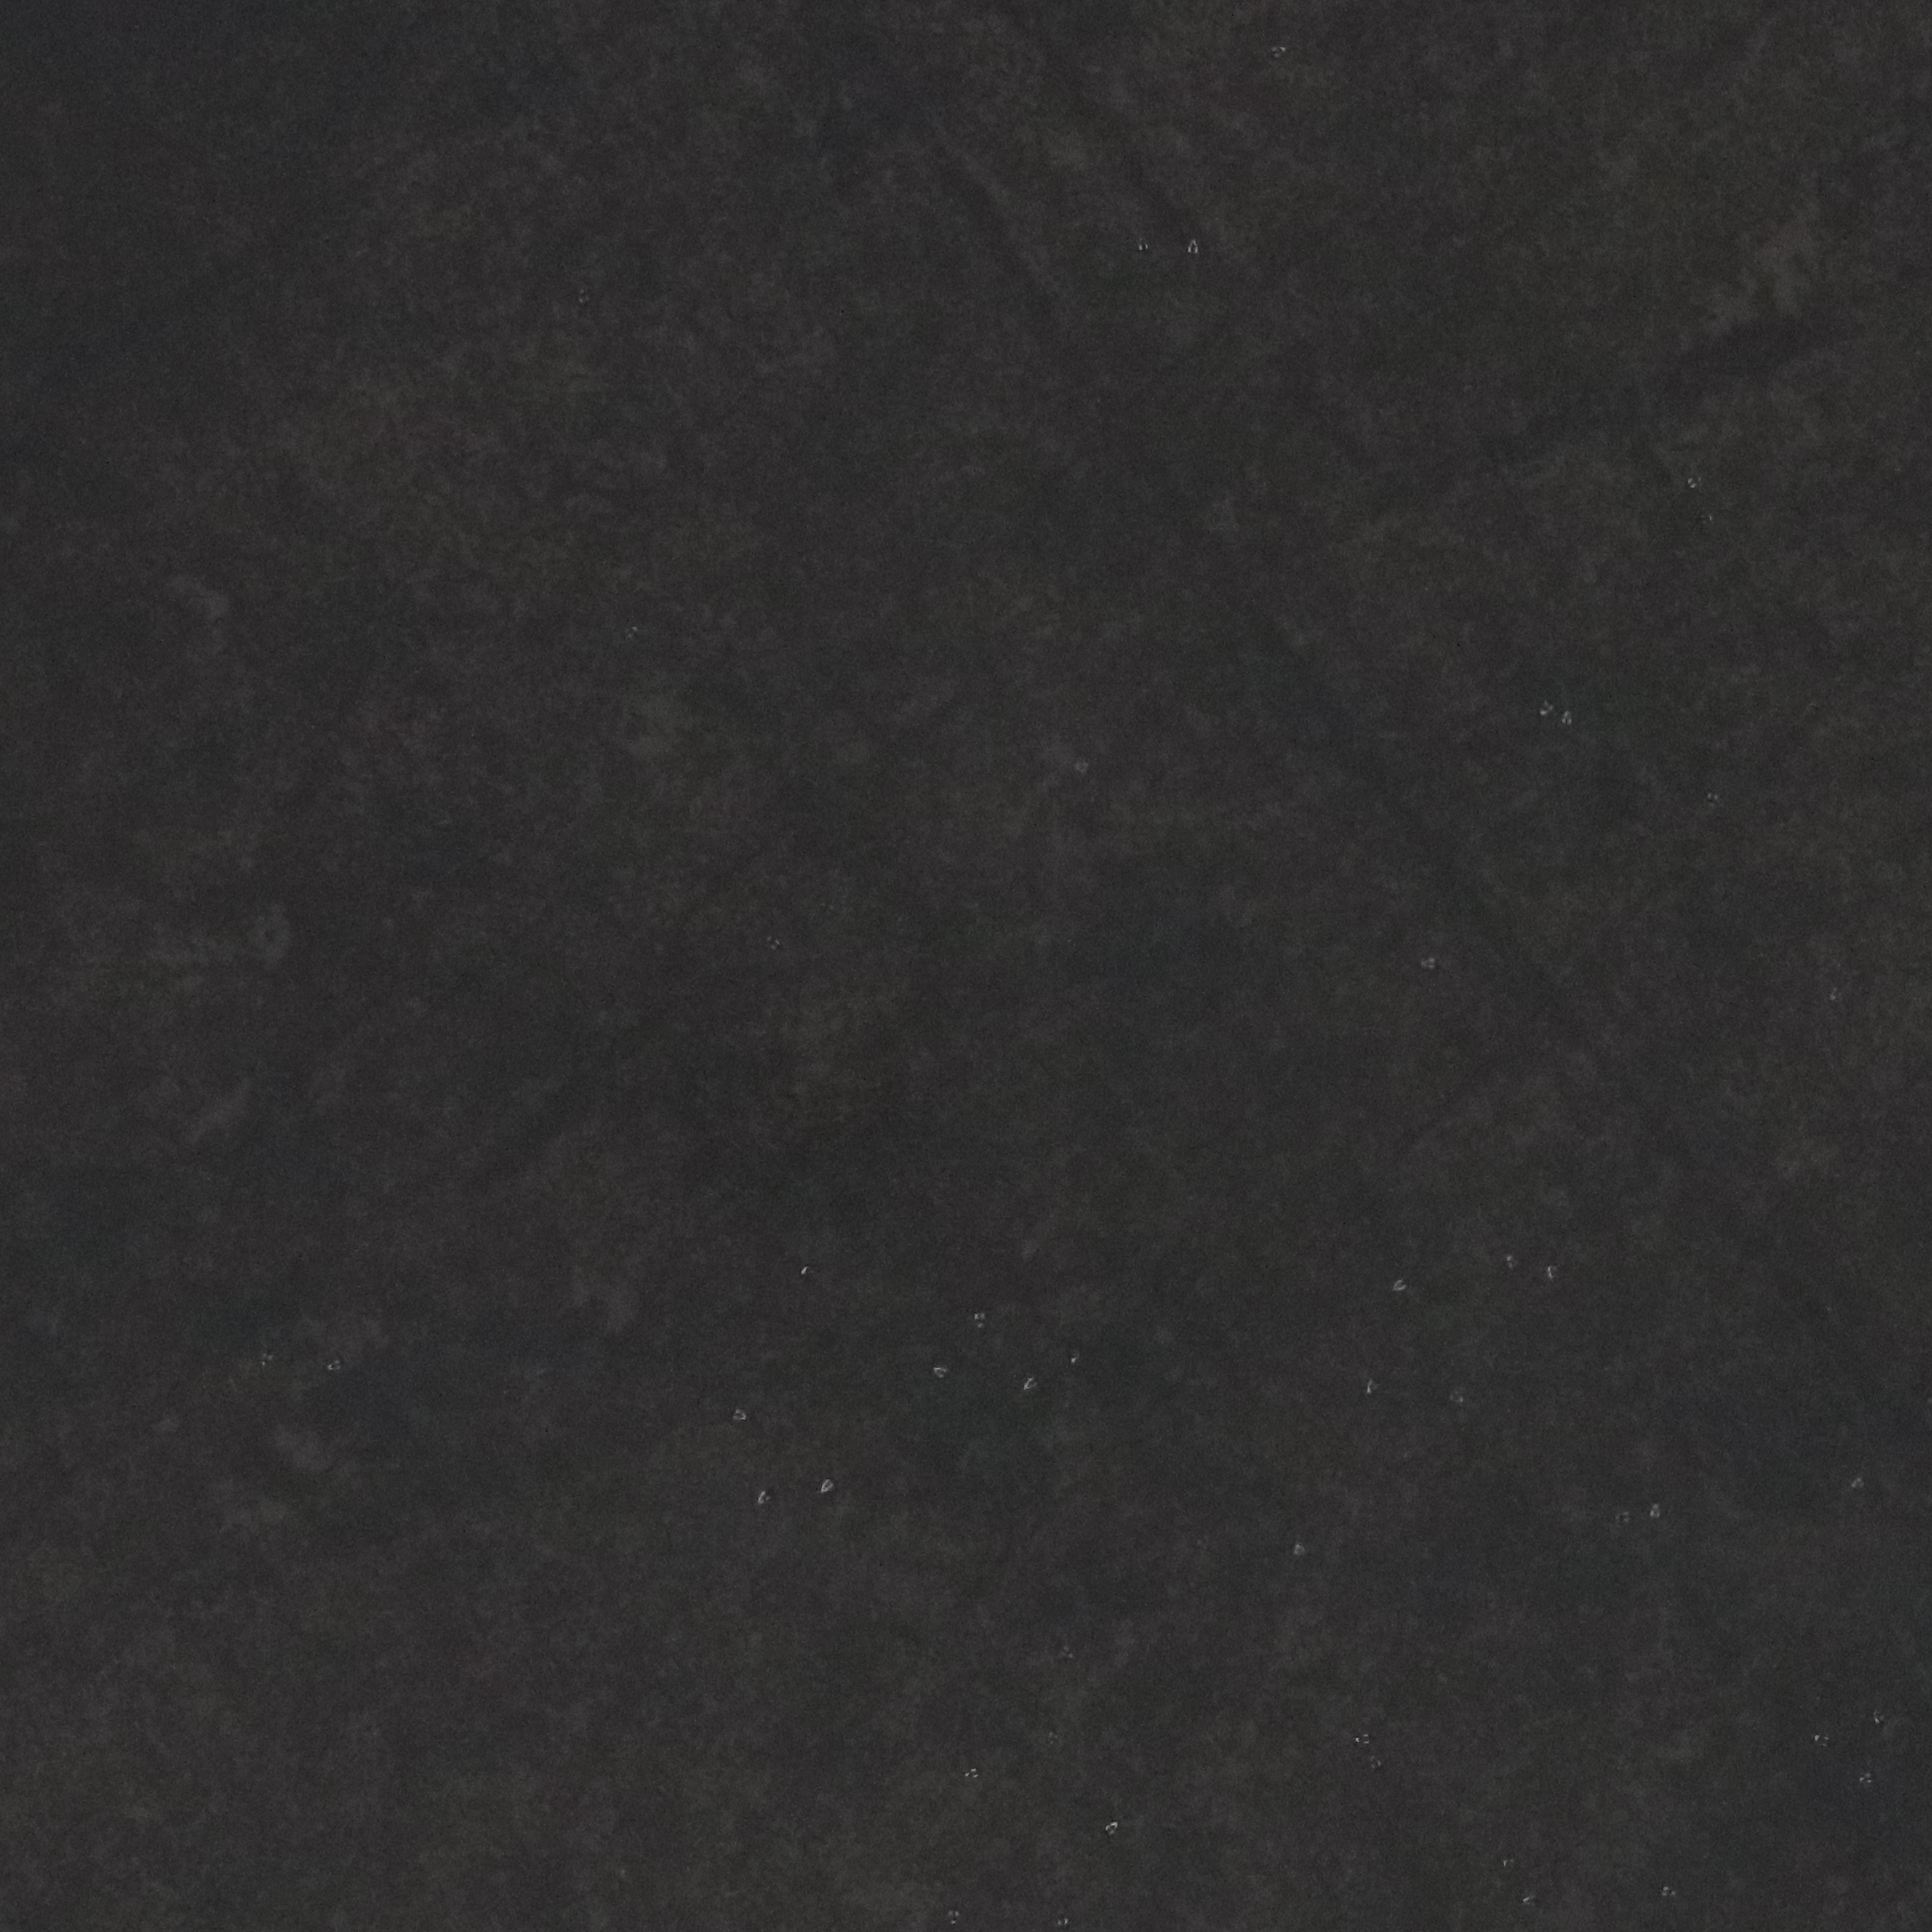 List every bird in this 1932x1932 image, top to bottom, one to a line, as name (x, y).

brant (1281, 47)
brant (1194, 244)
brant (1148, 249)
brant (582, 297)
brant (1693, 485)
brant (1715, 526)
brant (634, 631)
brant (1540, 711)
brant (1565, 717)
brant (1084, 768)
brant (1707, 802)
brant (774, 942)
brant (1430, 963)
brant (1838, 997)
brant (810, 1265)
brant (1505, 1266)
brant (1562, 1276)
brant (1399, 1286)
brant (977, 1319)
brant (1070, 1351)
brant (269, 1354)
brant (344, 1365)
brant (942, 1377)
brant (1034, 1382)
brant (1375, 1384)
brant (1457, 1398)
brant (739, 1421)
brant (830, 1485)
brant (1863, 1489)
brant (762, 1499)
brant (1650, 1513)
brant (1625, 1518)
brant (1302, 1550)
brant (1066, 1646)
brant (1874, 1718)
brant (1366, 1743)
brant (1821, 1743)
brant (1382, 1772)
brant (969, 1783)
brant (1867, 1786)
brant (1120, 1822)
brant (1513, 1865)
brant (1664, 1892)
brant (1542, 1911)
brant (951, 1917)
brant (1075, 1922)